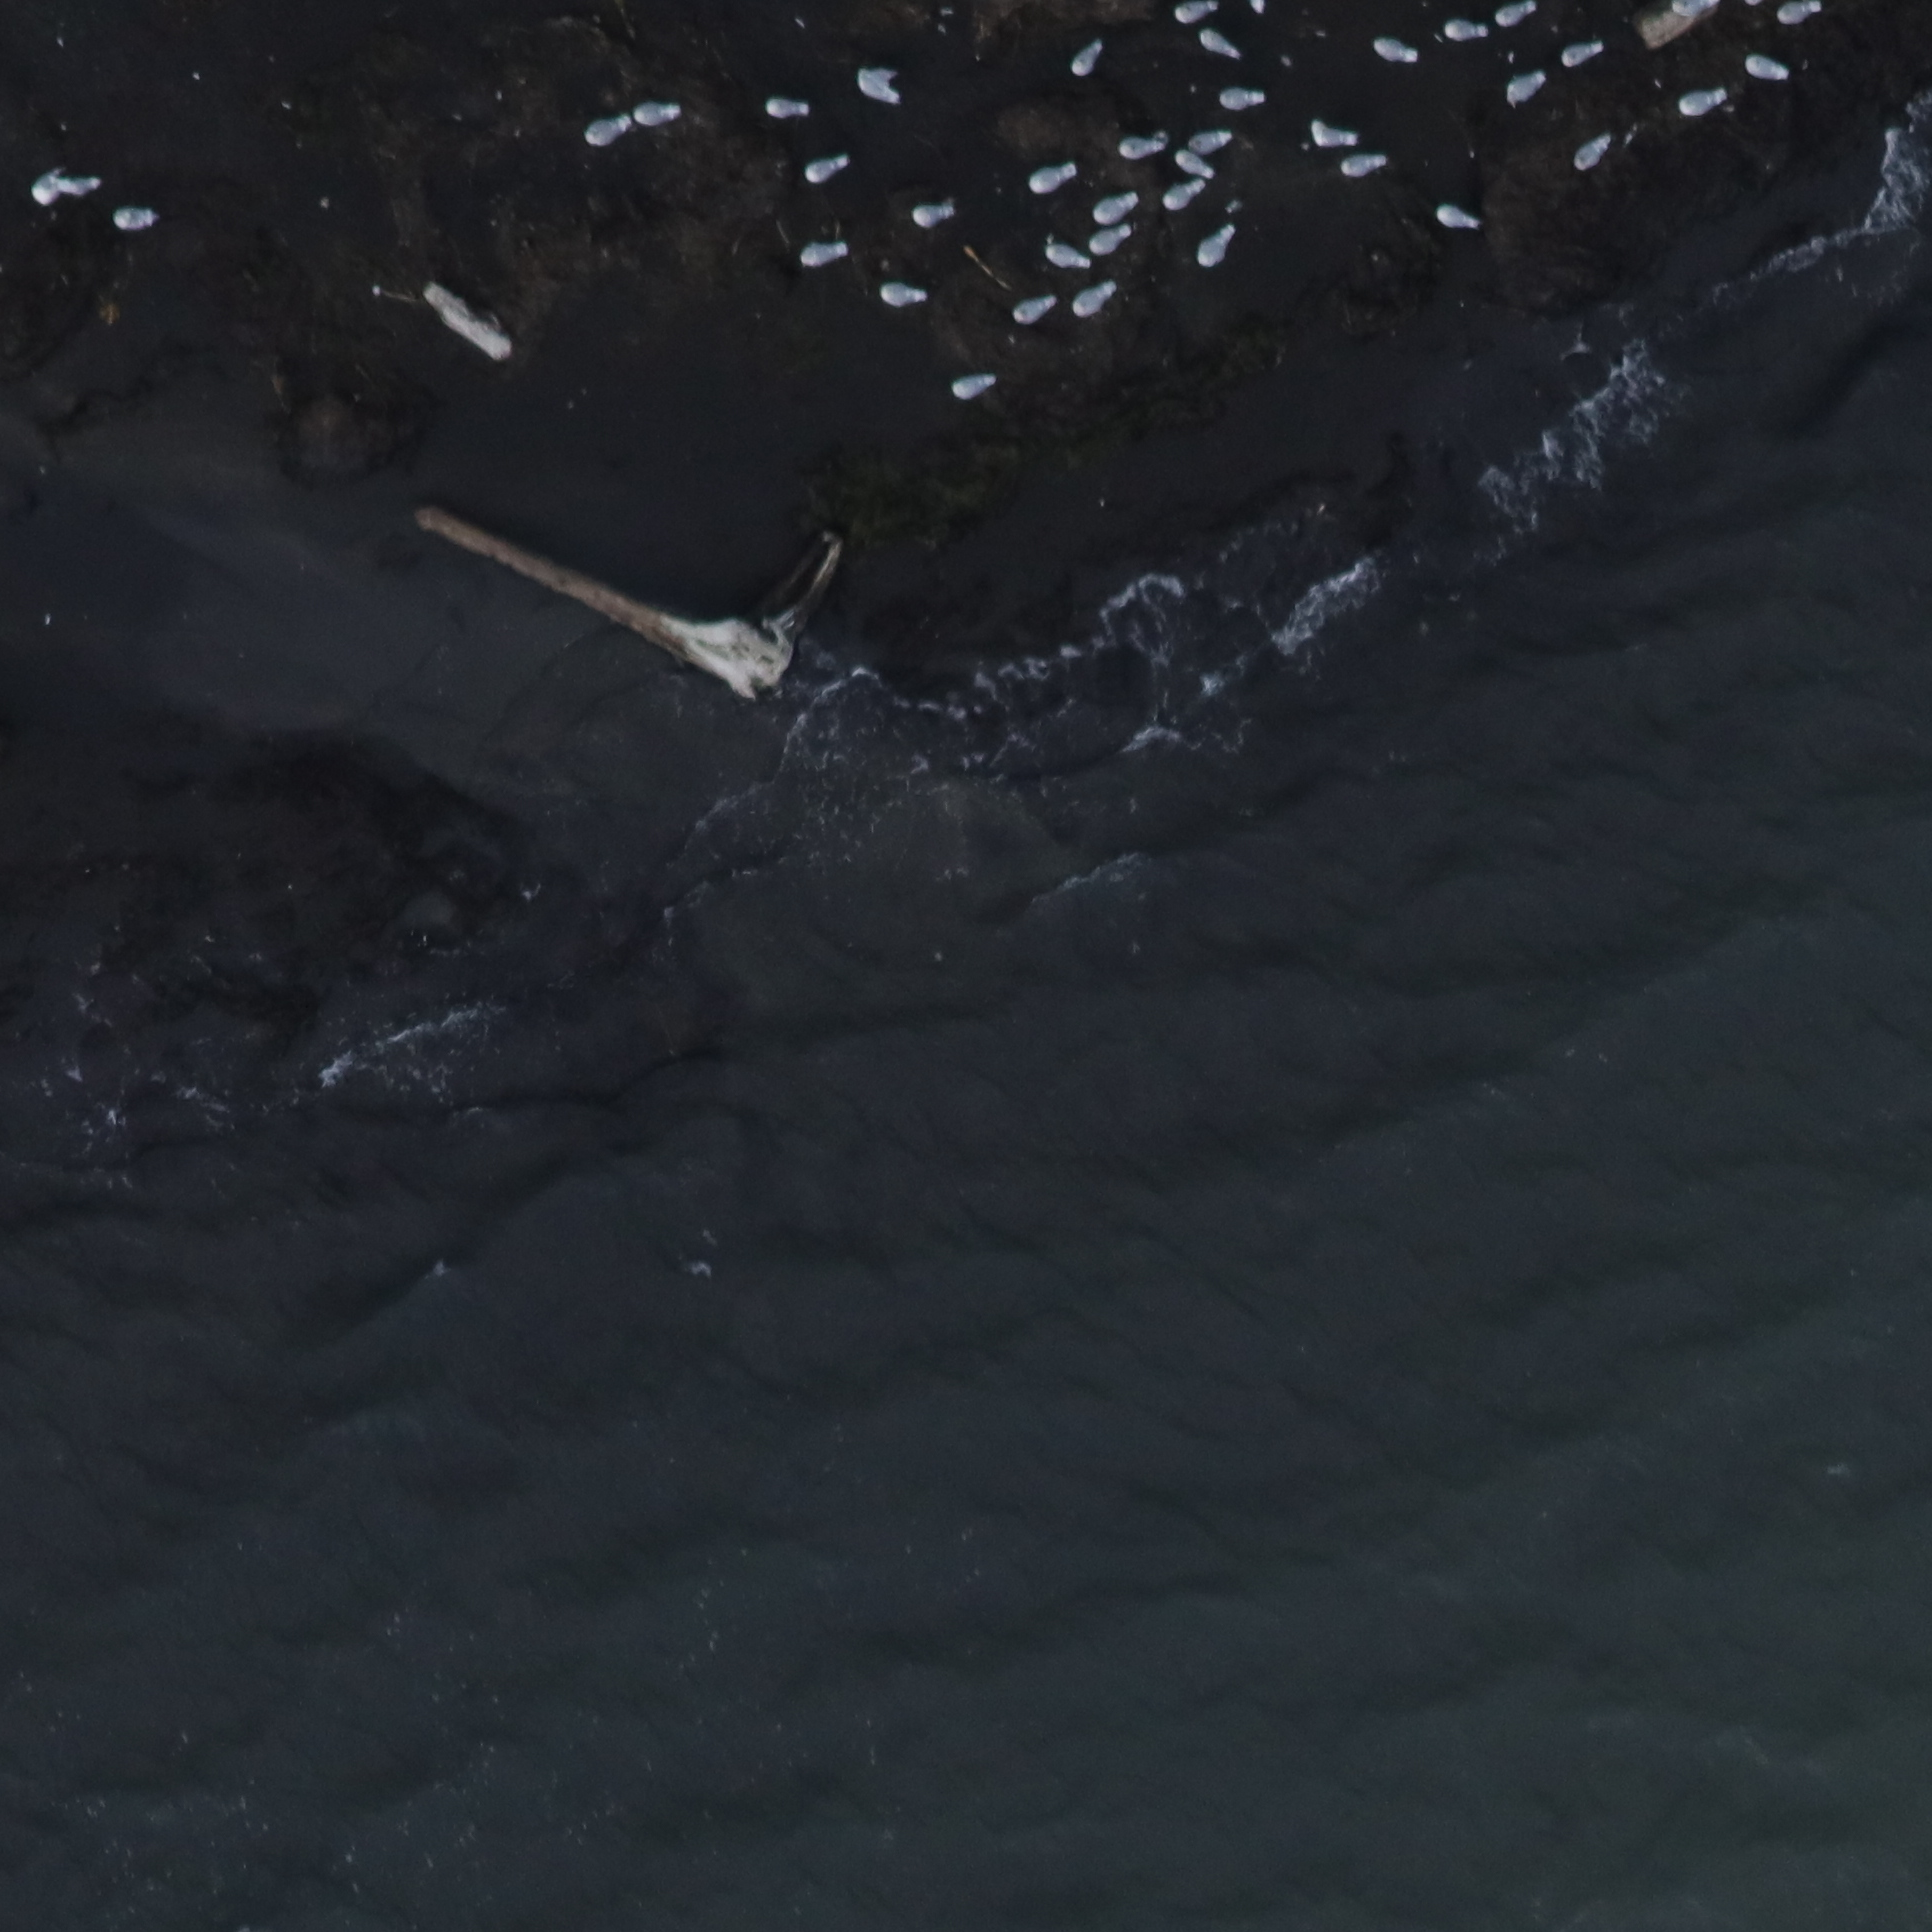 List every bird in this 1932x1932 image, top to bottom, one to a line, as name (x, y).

emperor goose (1692, 6)
emperor goose (1198, 9)
emperor goose (1515, 14)
emperor goose (1791, 15)
emperor goose (1461, 31)
emperor goose (1219, 48)
emperor goose (1388, 50)
emperor goose (1579, 54)
emperor goose (1768, 65)
emperor goose (1086, 66)
emperor goose (878, 90)
emperor goose (1521, 93)
emperor goose (1237, 101)
emperor goose (1691, 103)
emperor goose (786, 105)
emperor goose (660, 115)
emperor goose (614, 127)
emperor goose (1210, 137)
emperor goose (1328, 138)
emperor goose (1136, 152)
emperor goose (1590, 155)
emperor goose (1192, 161)
emperor goose (1354, 164)
emperor goose (823, 169)
emperor goose (1048, 176)
emperor goose (78, 185)
emperor goose (48, 187)
emperor goose (1180, 197)
emperor goose (1108, 210)
emperor goose (929, 213)
emperor goose (1454, 215)
emperor goose (135, 217)
emperor goose (1108, 242)
emperor goose (1215, 250)
emperor goose (817, 255)
emperor goose (1071, 259)
emperor goose (900, 298)
emperor goose (1092, 300)
emperor goose (1027, 313)
emperor goose (967, 386)